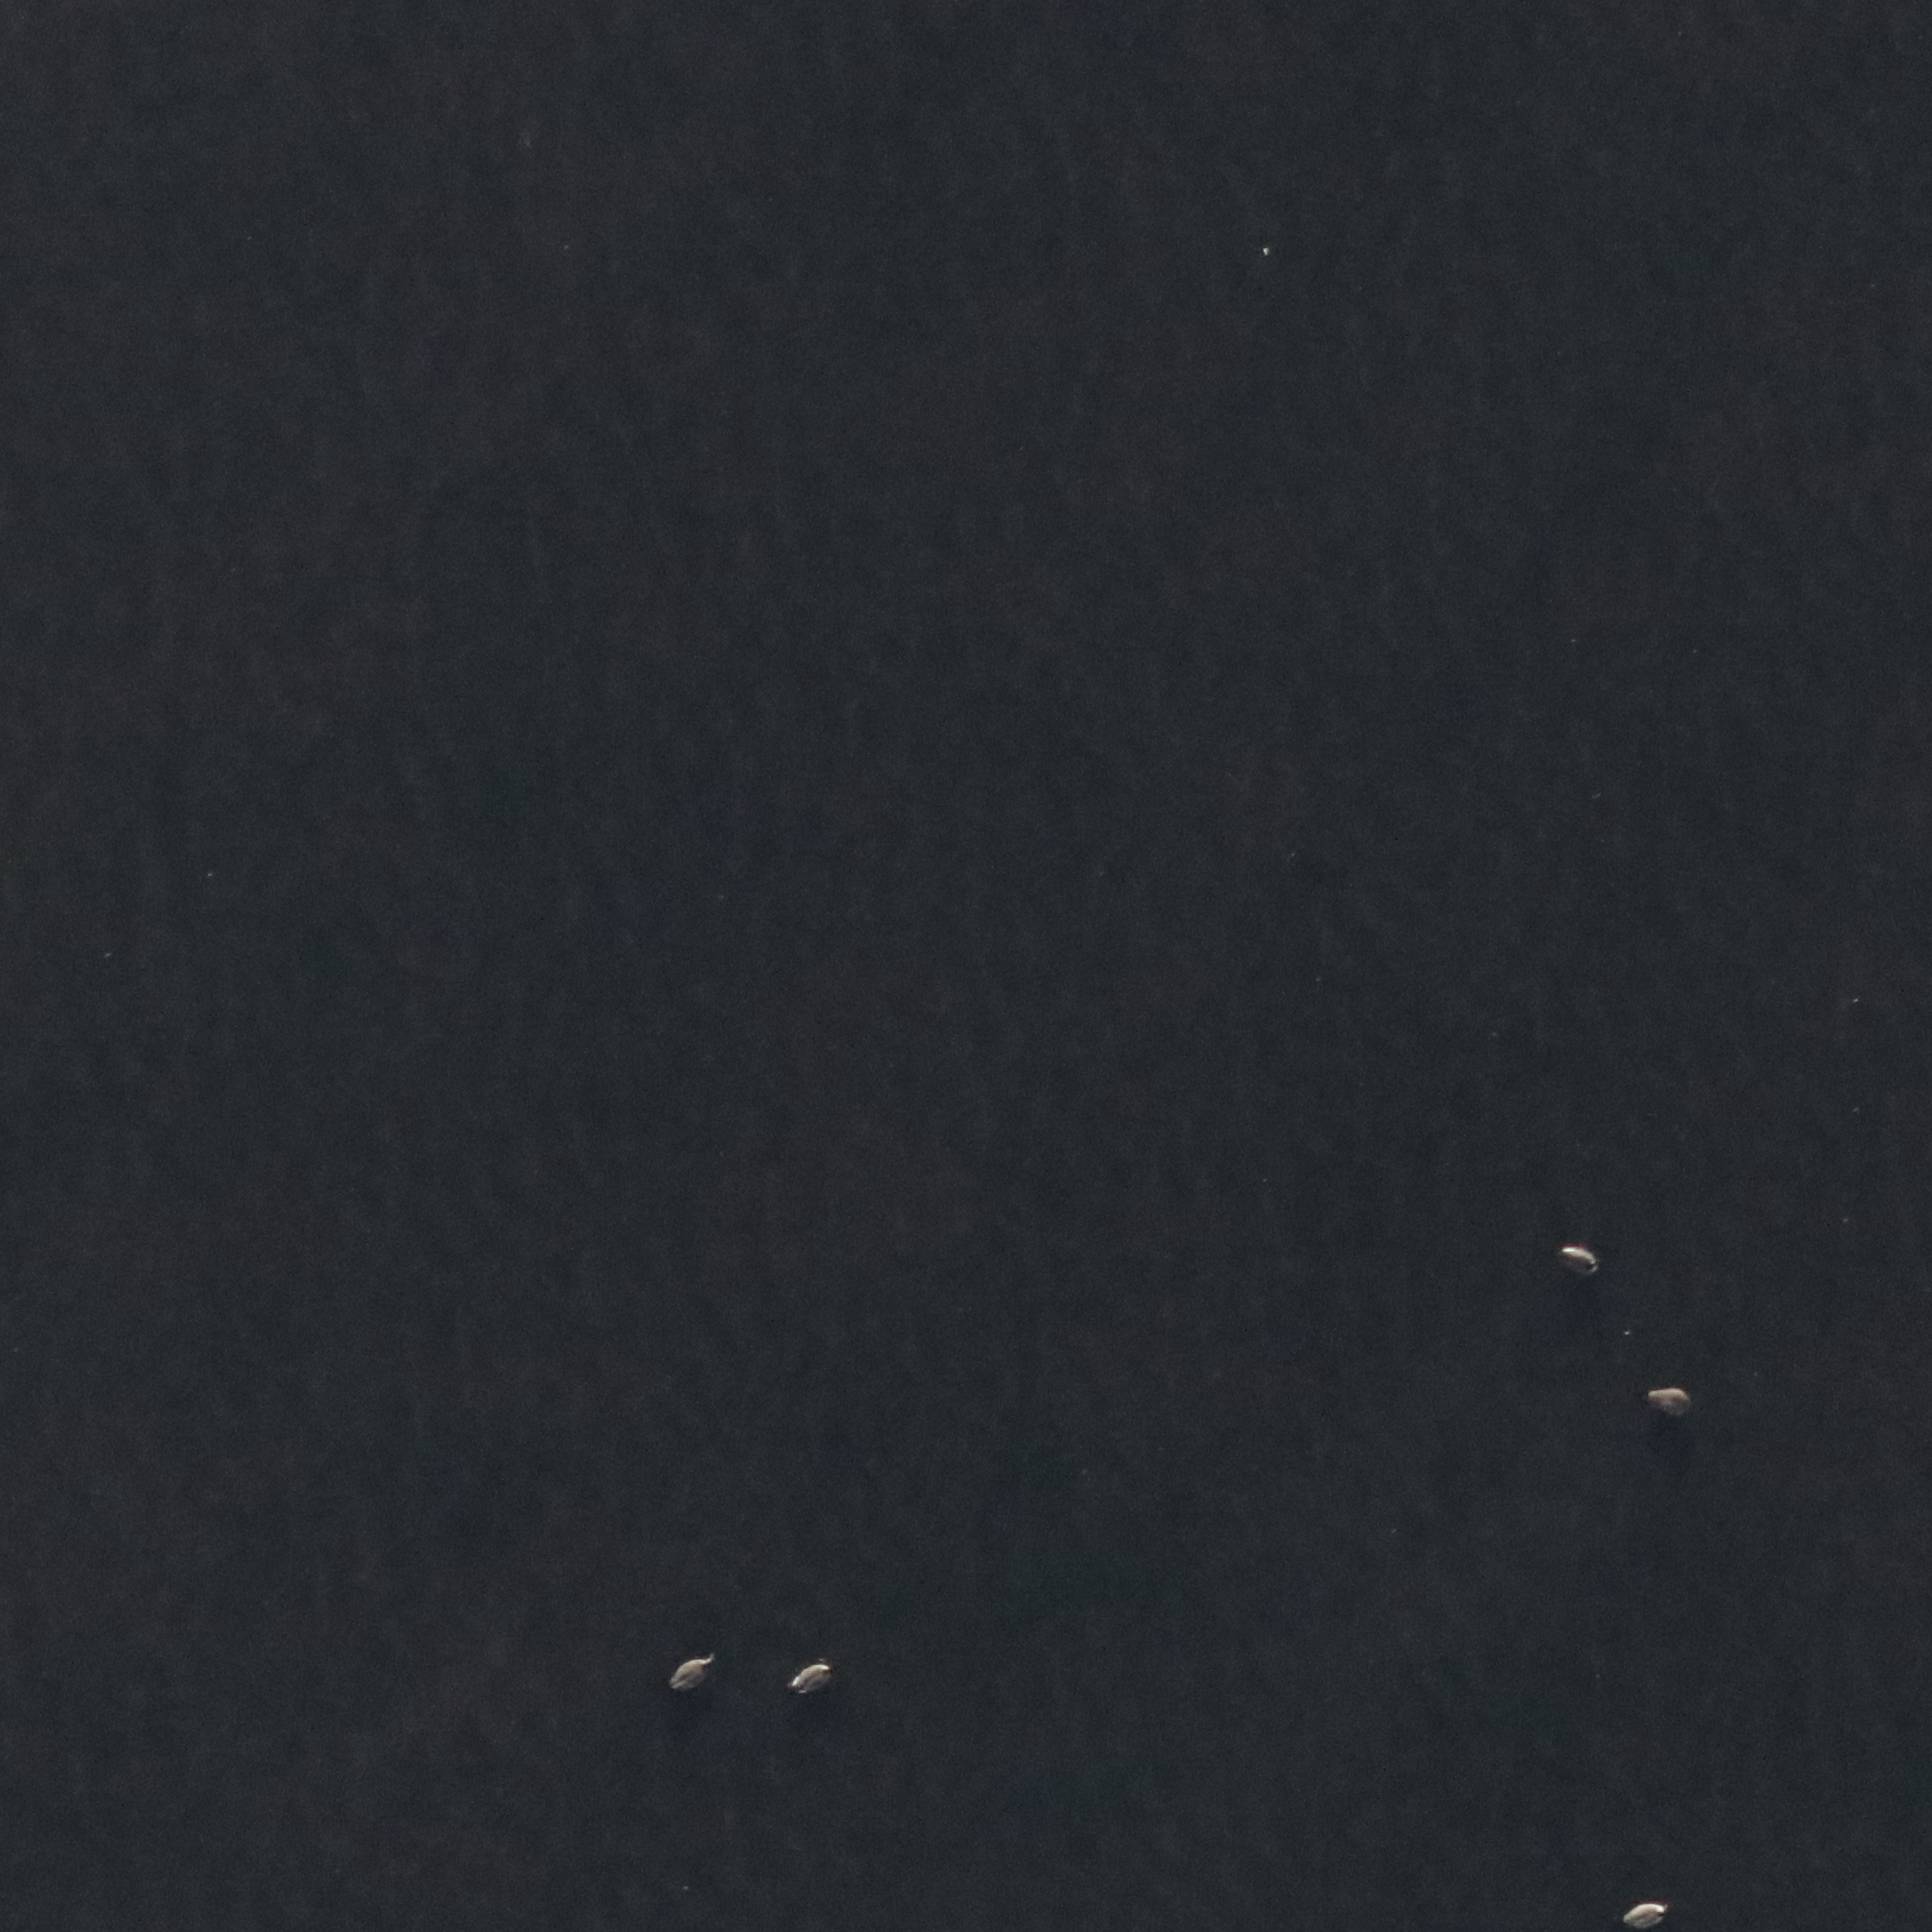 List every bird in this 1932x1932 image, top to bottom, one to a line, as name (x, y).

Canada goose (1578, 1257)
Canada goose (1667, 1401)
Canada goose (689, 1674)
Canada goose (811, 1677)
Canada goose (1645, 1915)